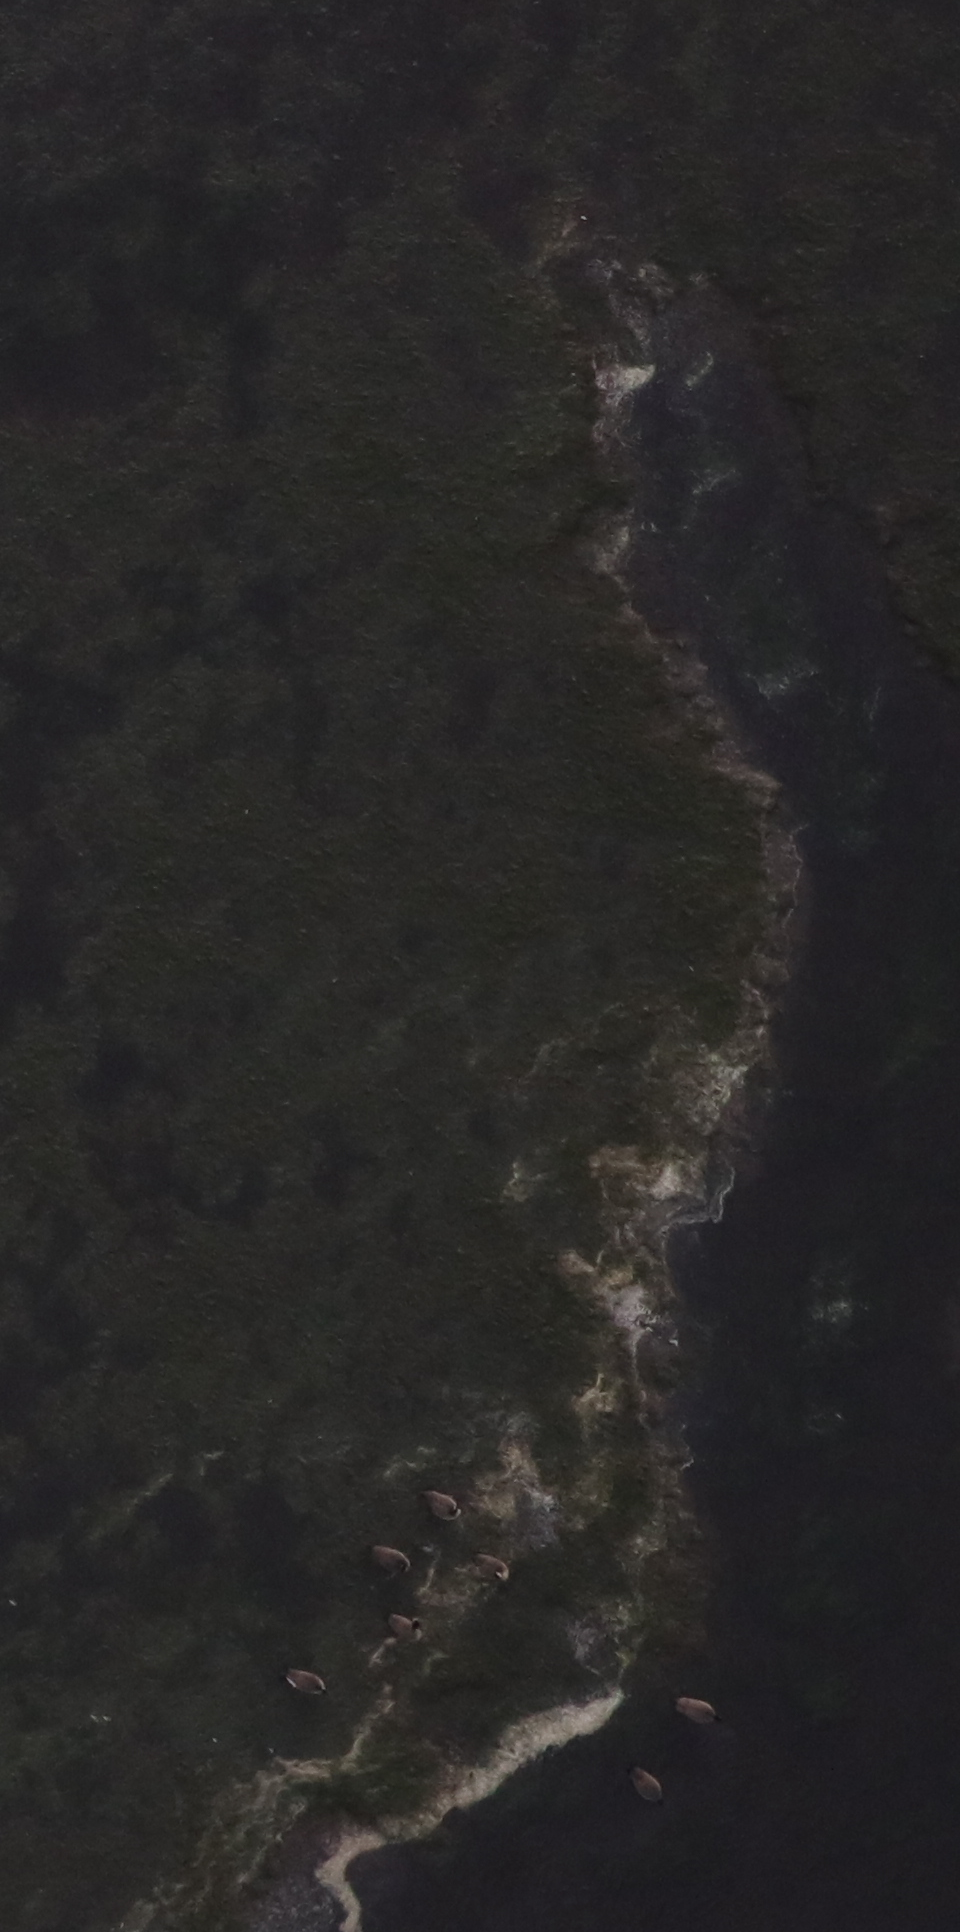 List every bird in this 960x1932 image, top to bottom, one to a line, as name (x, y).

Canada goose (443, 1507)
Canada goose (392, 1558)
Canada goose (492, 1566)
Canada goose (404, 1626)
Canada goose (304, 1680)
Canada goose (696, 1712)
Canada goose (645, 1783)